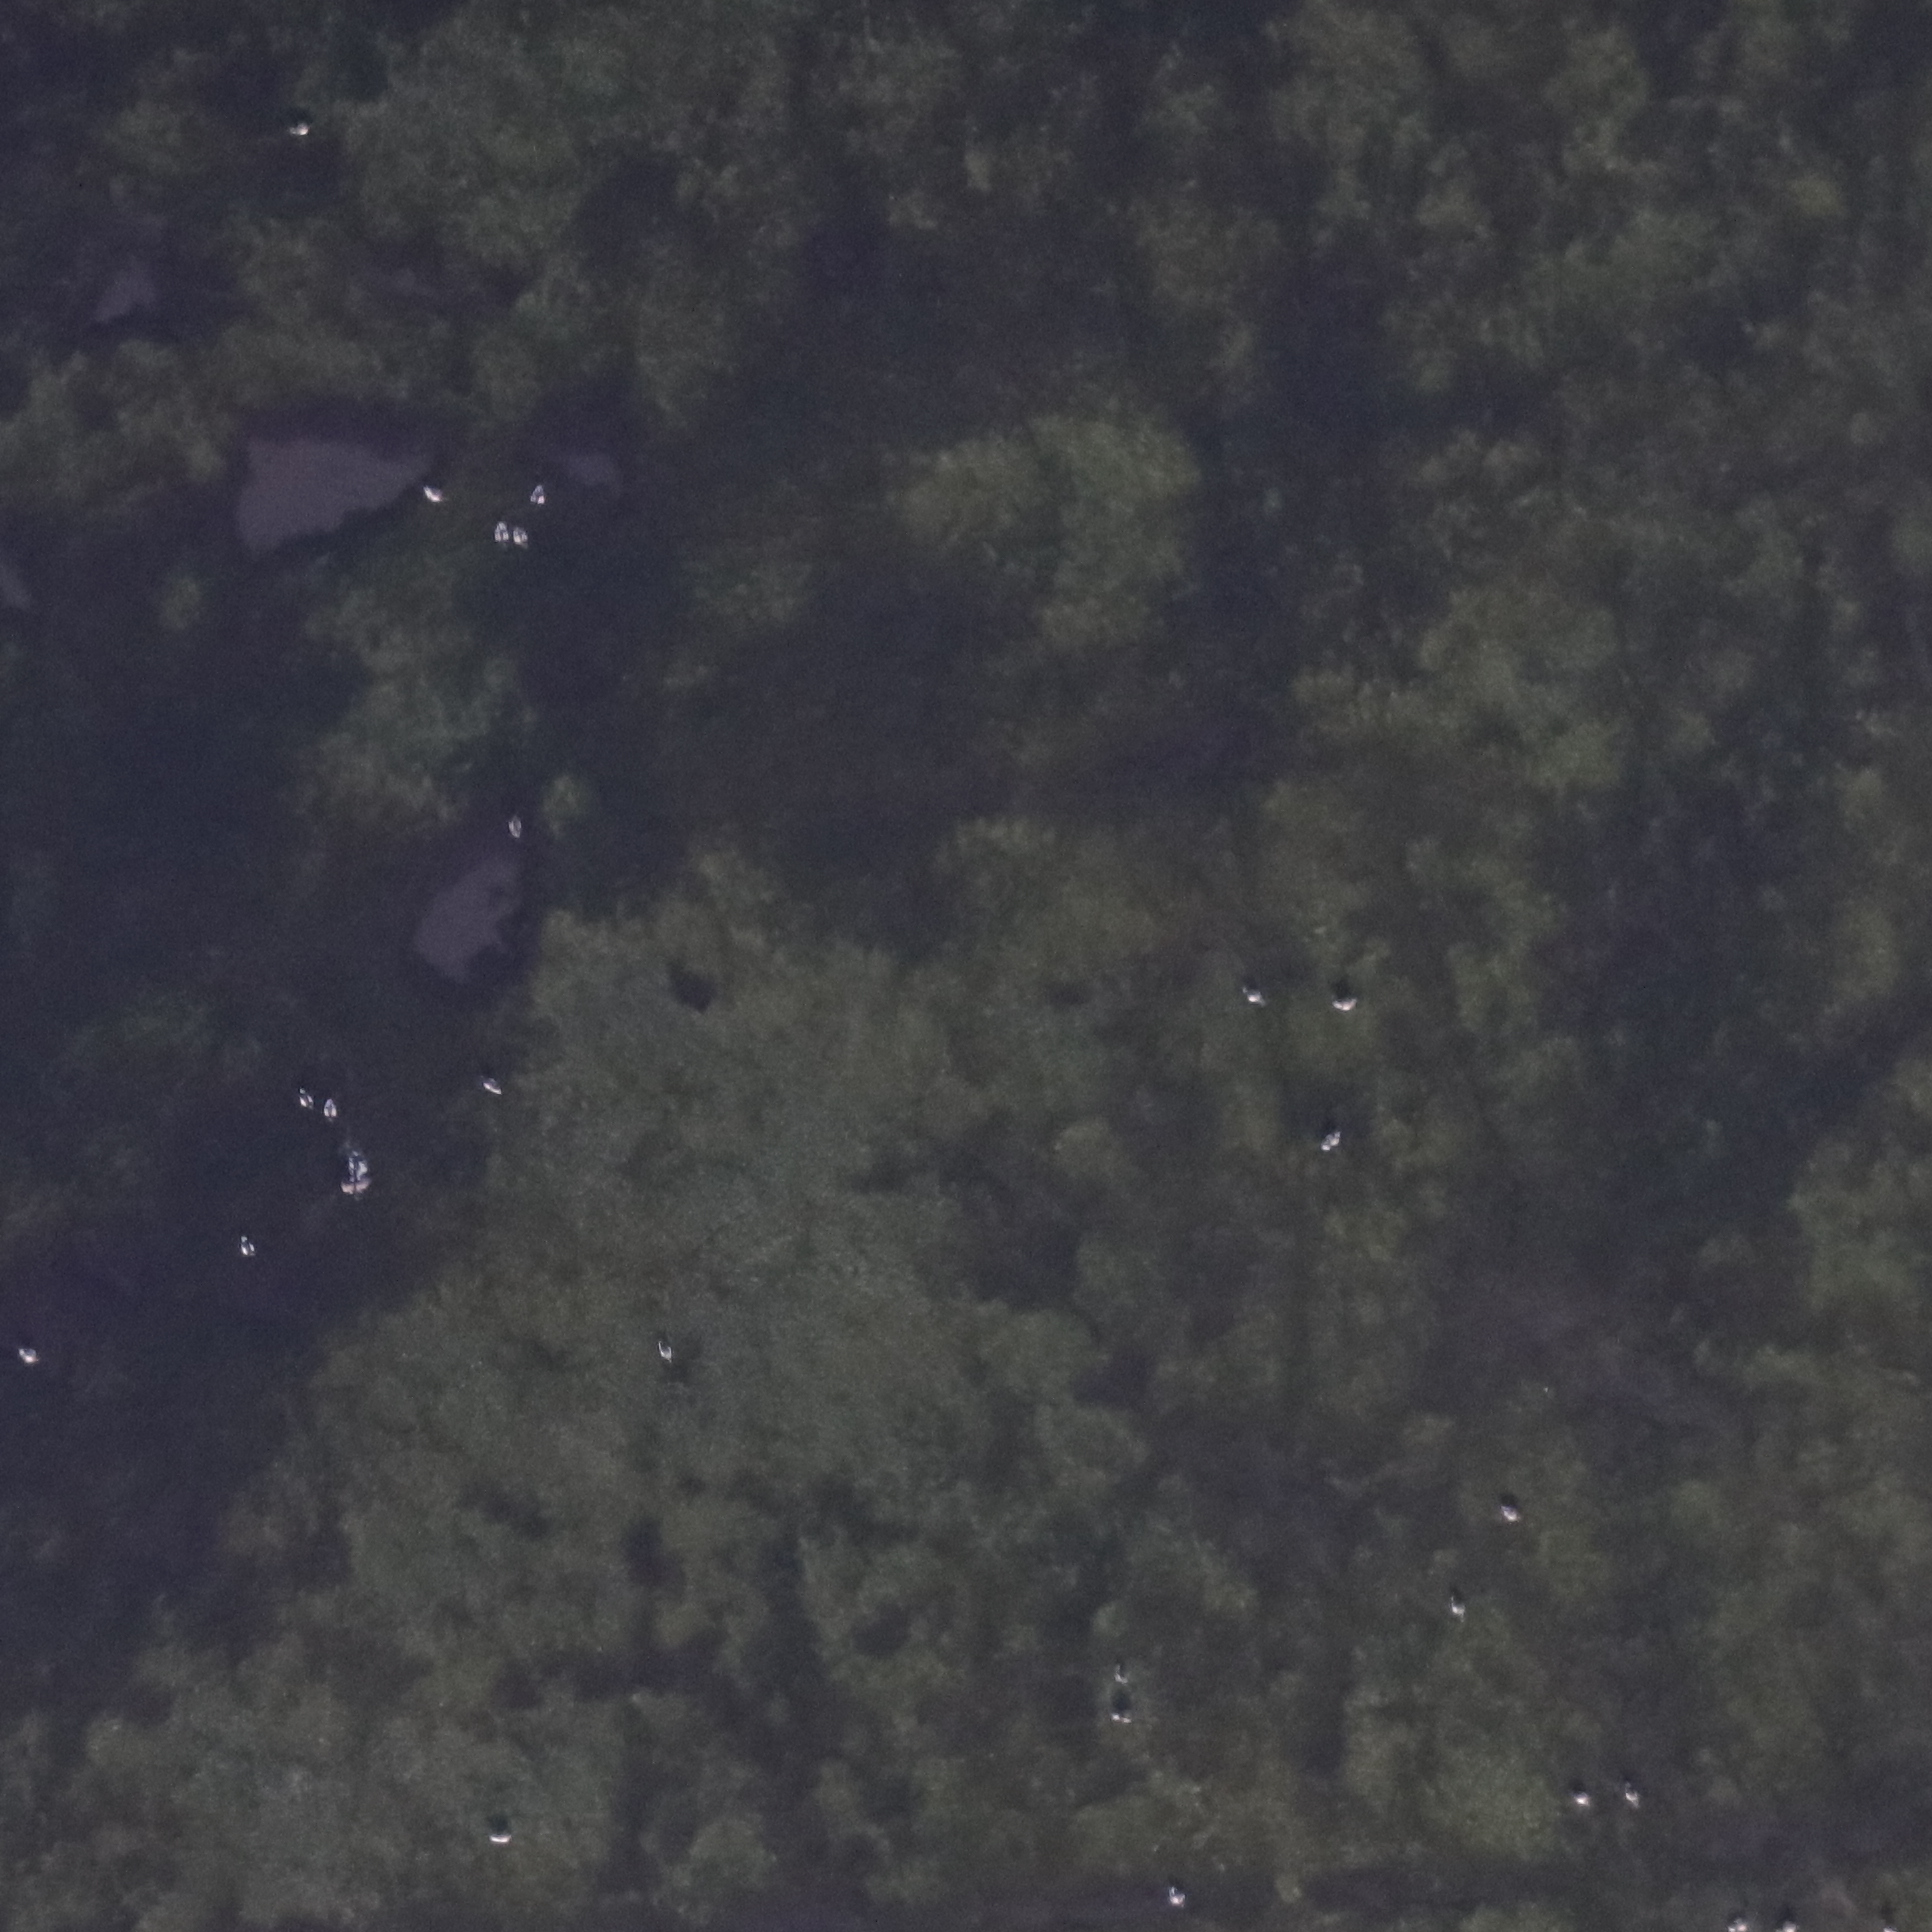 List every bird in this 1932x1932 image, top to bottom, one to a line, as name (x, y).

brant (301, 127)
brant (436, 492)
brant (537, 499)
brant (517, 533)
brant (501, 538)
brant (515, 824)
brant (1253, 992)
brant (1349, 1007)
brant (489, 1088)
brant (309, 1101)
brant (328, 1111)
brant (1333, 1140)
brant (353, 1190)
brant (255, 1244)
brant (664, 1352)
brant (29, 1355)
brant (1512, 1505)
brant (1449, 1612)
brant (1119, 1672)
brant (1132, 1715)
brant (1622, 1796)
brant (1570, 1799)
brant (513, 1833)
brant (1176, 1892)
brant (1774, 1923)
brant (1892, 1927)